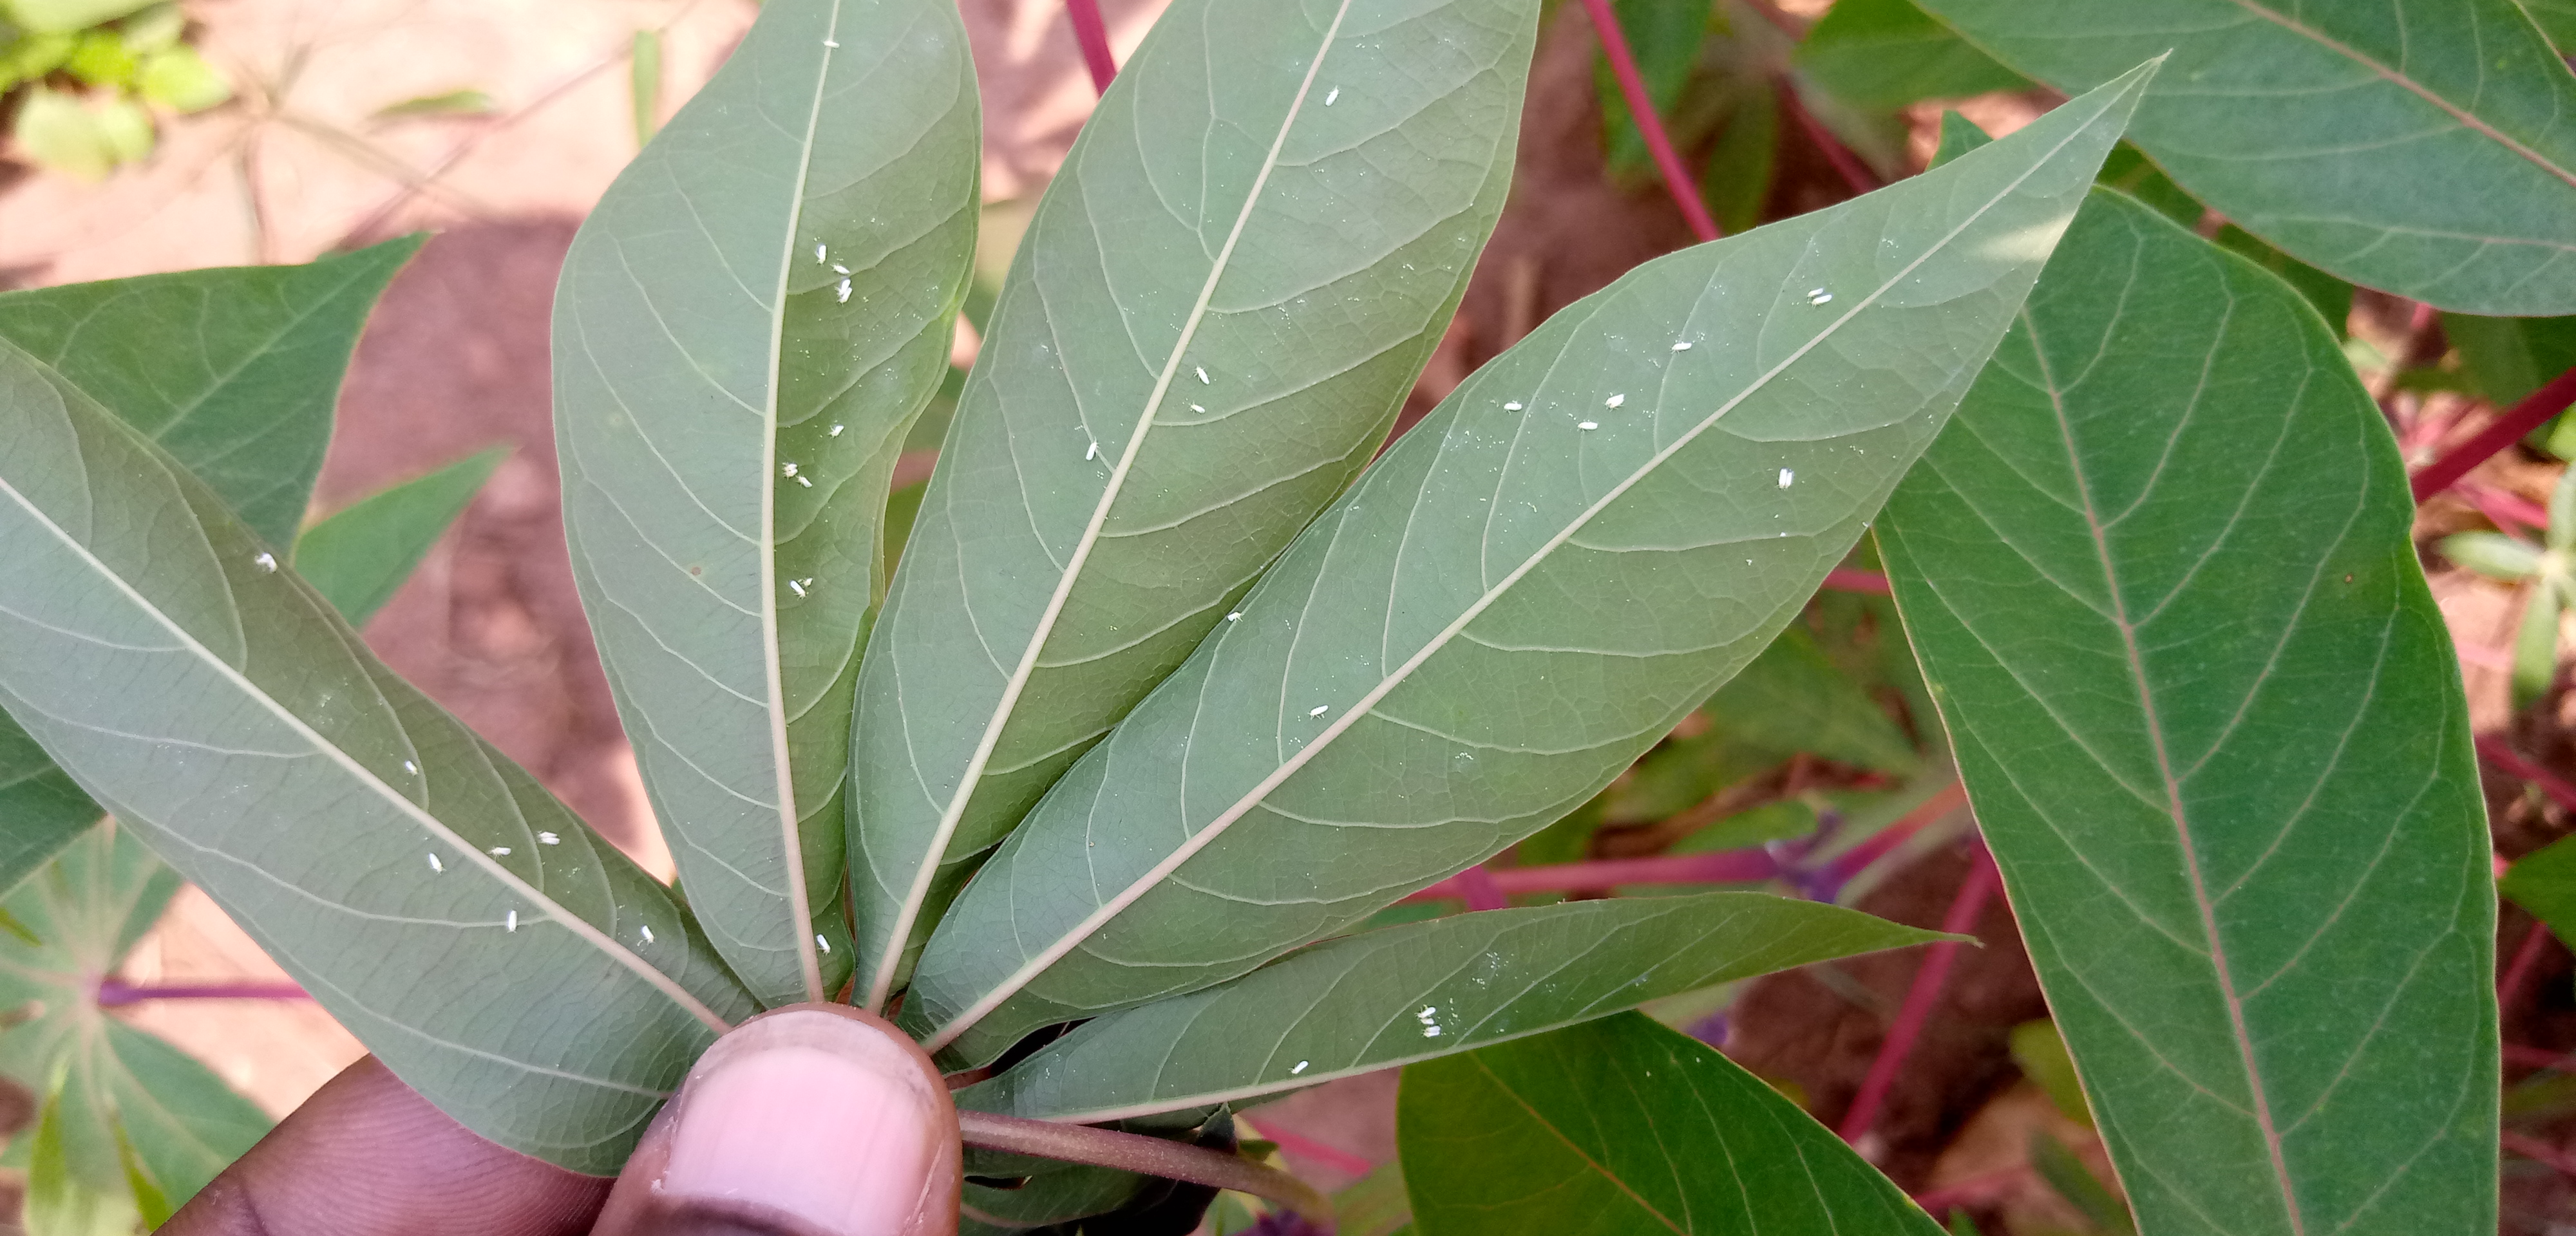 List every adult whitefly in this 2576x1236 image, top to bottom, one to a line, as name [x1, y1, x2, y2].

whitefly [819, 33, 844, 55]
whitefly [1321, 83, 1340, 110]
whitefly [813, 239, 829, 267]
whitefly [829, 261, 853, 277]
whitefly [836, 276, 853, 293]
whitefly [1806, 283, 1824, 300]
whitefly [838, 285, 854, 308]
whitefly [1810, 293, 1835, 308]
whitefly [1668, 340, 1693, 355]
whitefly [1190, 363, 1214, 388]
whitefly [1603, 390, 1628, 414]
whitefly [1498, 399, 1528, 415]
whitefly [1186, 401, 1210, 417]
whitefly [1575, 416, 1601, 437]
whitefly [828, 420, 849, 443]
whitefly [1082, 438, 1105, 467]
whitefly [781, 459, 799, 473]
whitefly [1777, 464, 1786, 491]
whitefly [1786, 469, 1797, 491]
whitefly [782, 470, 801, 480]
whitefly [794, 474, 813, 491]
whitefly [247, 543, 290, 580]
whitefly [802, 575, 815, 588]
whitefly [788, 578, 810, 600]
whitefly [1222, 608, 1245, 626]
whitefly [1304, 700, 1331, 724]
whitefly [401, 756, 421, 776]
whitefly [538, 828, 560, 839]
whitefly [540, 837, 562, 847]
whitefly [487, 841, 516, 861]
whitefly [426, 850, 447, 876]
whitefly [502, 906, 520, 937]
whitefly [638, 922, 656, 948]
whitefly [814, 931, 837, 959]
whitefly [1418, 1004, 1439, 1016]
whitefly [1419, 1016, 1435, 1025]
whitefly [1421, 1025, 1441, 1038]
whitefly [1289, 1058, 1310, 1078]